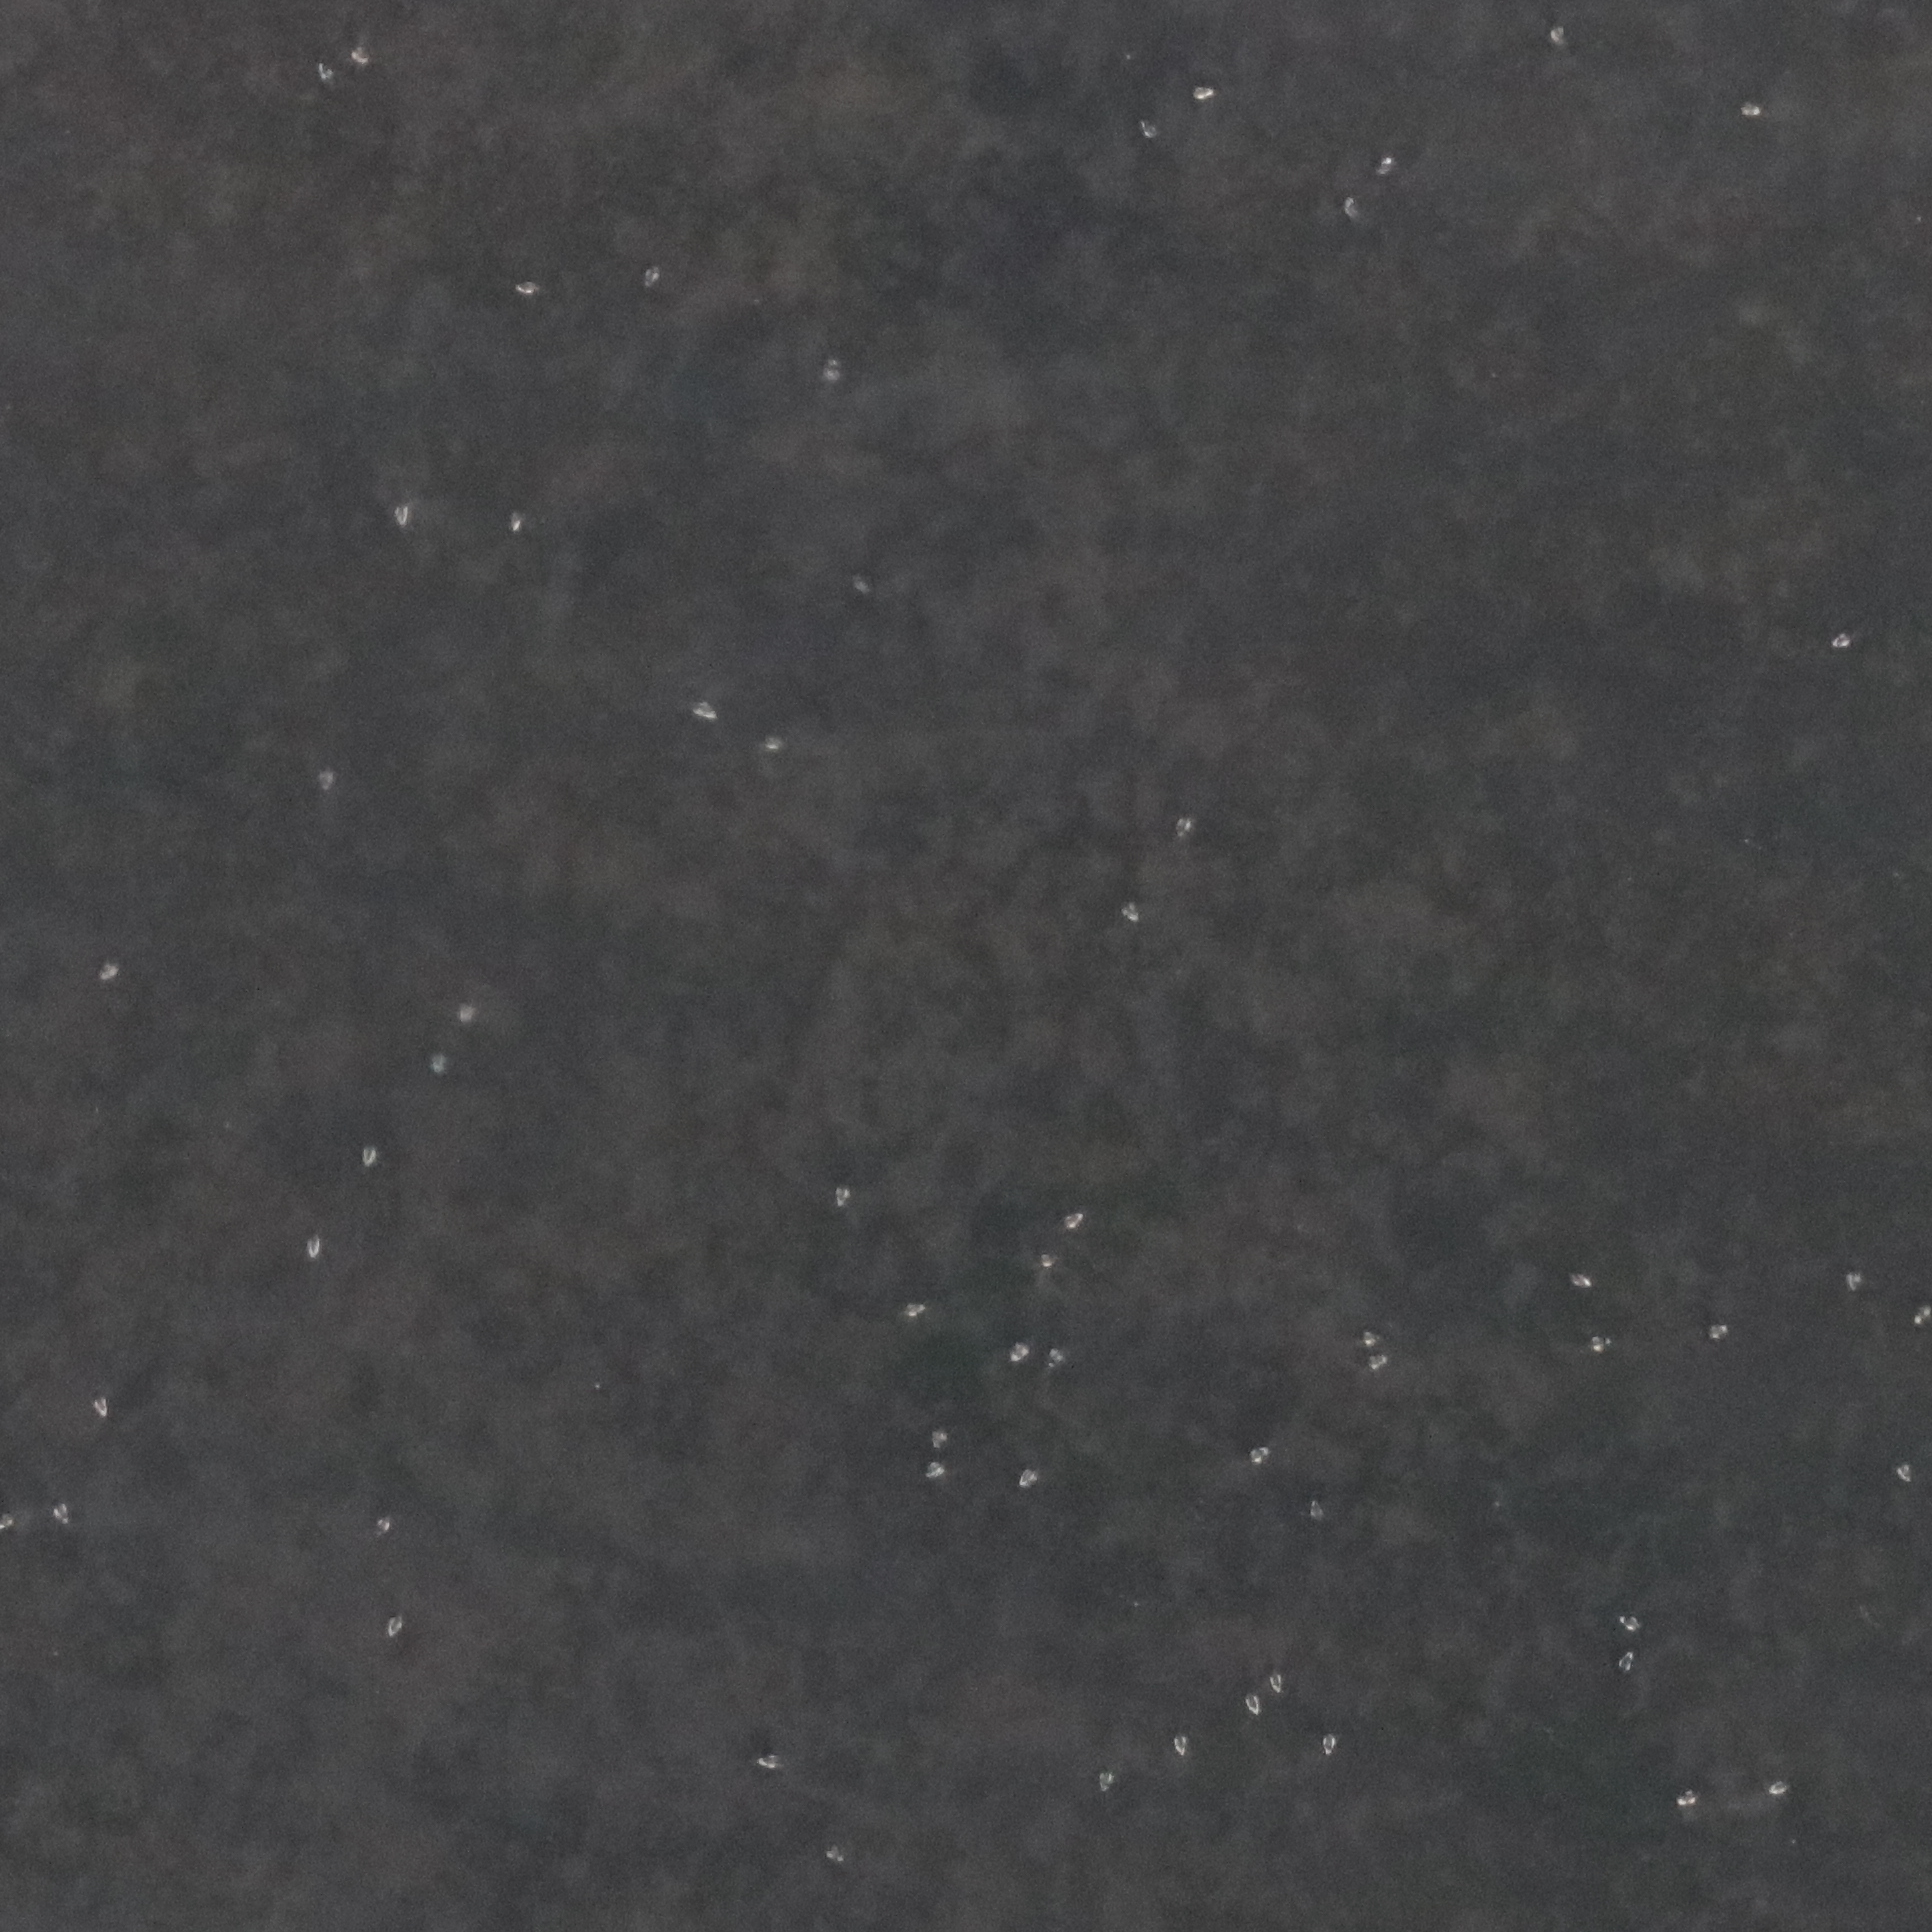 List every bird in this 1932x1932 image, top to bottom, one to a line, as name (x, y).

brant (1564, 32)
brant (360, 47)
brant (321, 65)
brant (1209, 90)
brant (1752, 105)
brant (1148, 129)
brant (1384, 175)
brant (1352, 212)
brant (650, 277)
brant (527, 288)
brant (832, 371)
brant (400, 510)
brant (514, 522)
brant (859, 582)
brant (1845, 642)
brant (707, 711)
brant (773, 743)
brant (325, 779)
brant (1180, 824)
brant (1130, 912)
brant (109, 973)
brant (466, 1014)
brant (437, 1062)
brant (369, 1163)
brant (842, 1195)
brant (1073, 1220)
brant (312, 1238)
brant (1048, 1259)
brant (1853, 1280)
brant (1581, 1281)
brant (918, 1307)
brant (1923, 1315)
brant (1718, 1332)
brant (1370, 1337)
brant (1598, 1344)
brant (1019, 1352)
brant (1054, 1358)
brant (1374, 1364)
brant (101, 1405)
brant (938, 1438)
brant (1258, 1454)
brant (1901, 1472)
brant (932, 1473)
brant (1030, 1476)
brant (61, 1512)
brant (1316, 1512)
brant (4, 1522)
brant (383, 1525)
brant (1629, 1622)
brant (395, 1624)
brant (1626, 1663)
brant (1275, 1680)
brant (1250, 1702)
brant (1182, 1741)
brant (1329, 1743)
brant (771, 1760)
brant (1106, 1780)
brant (1779, 1790)
brant (1687, 1799)
brant (831, 1851)